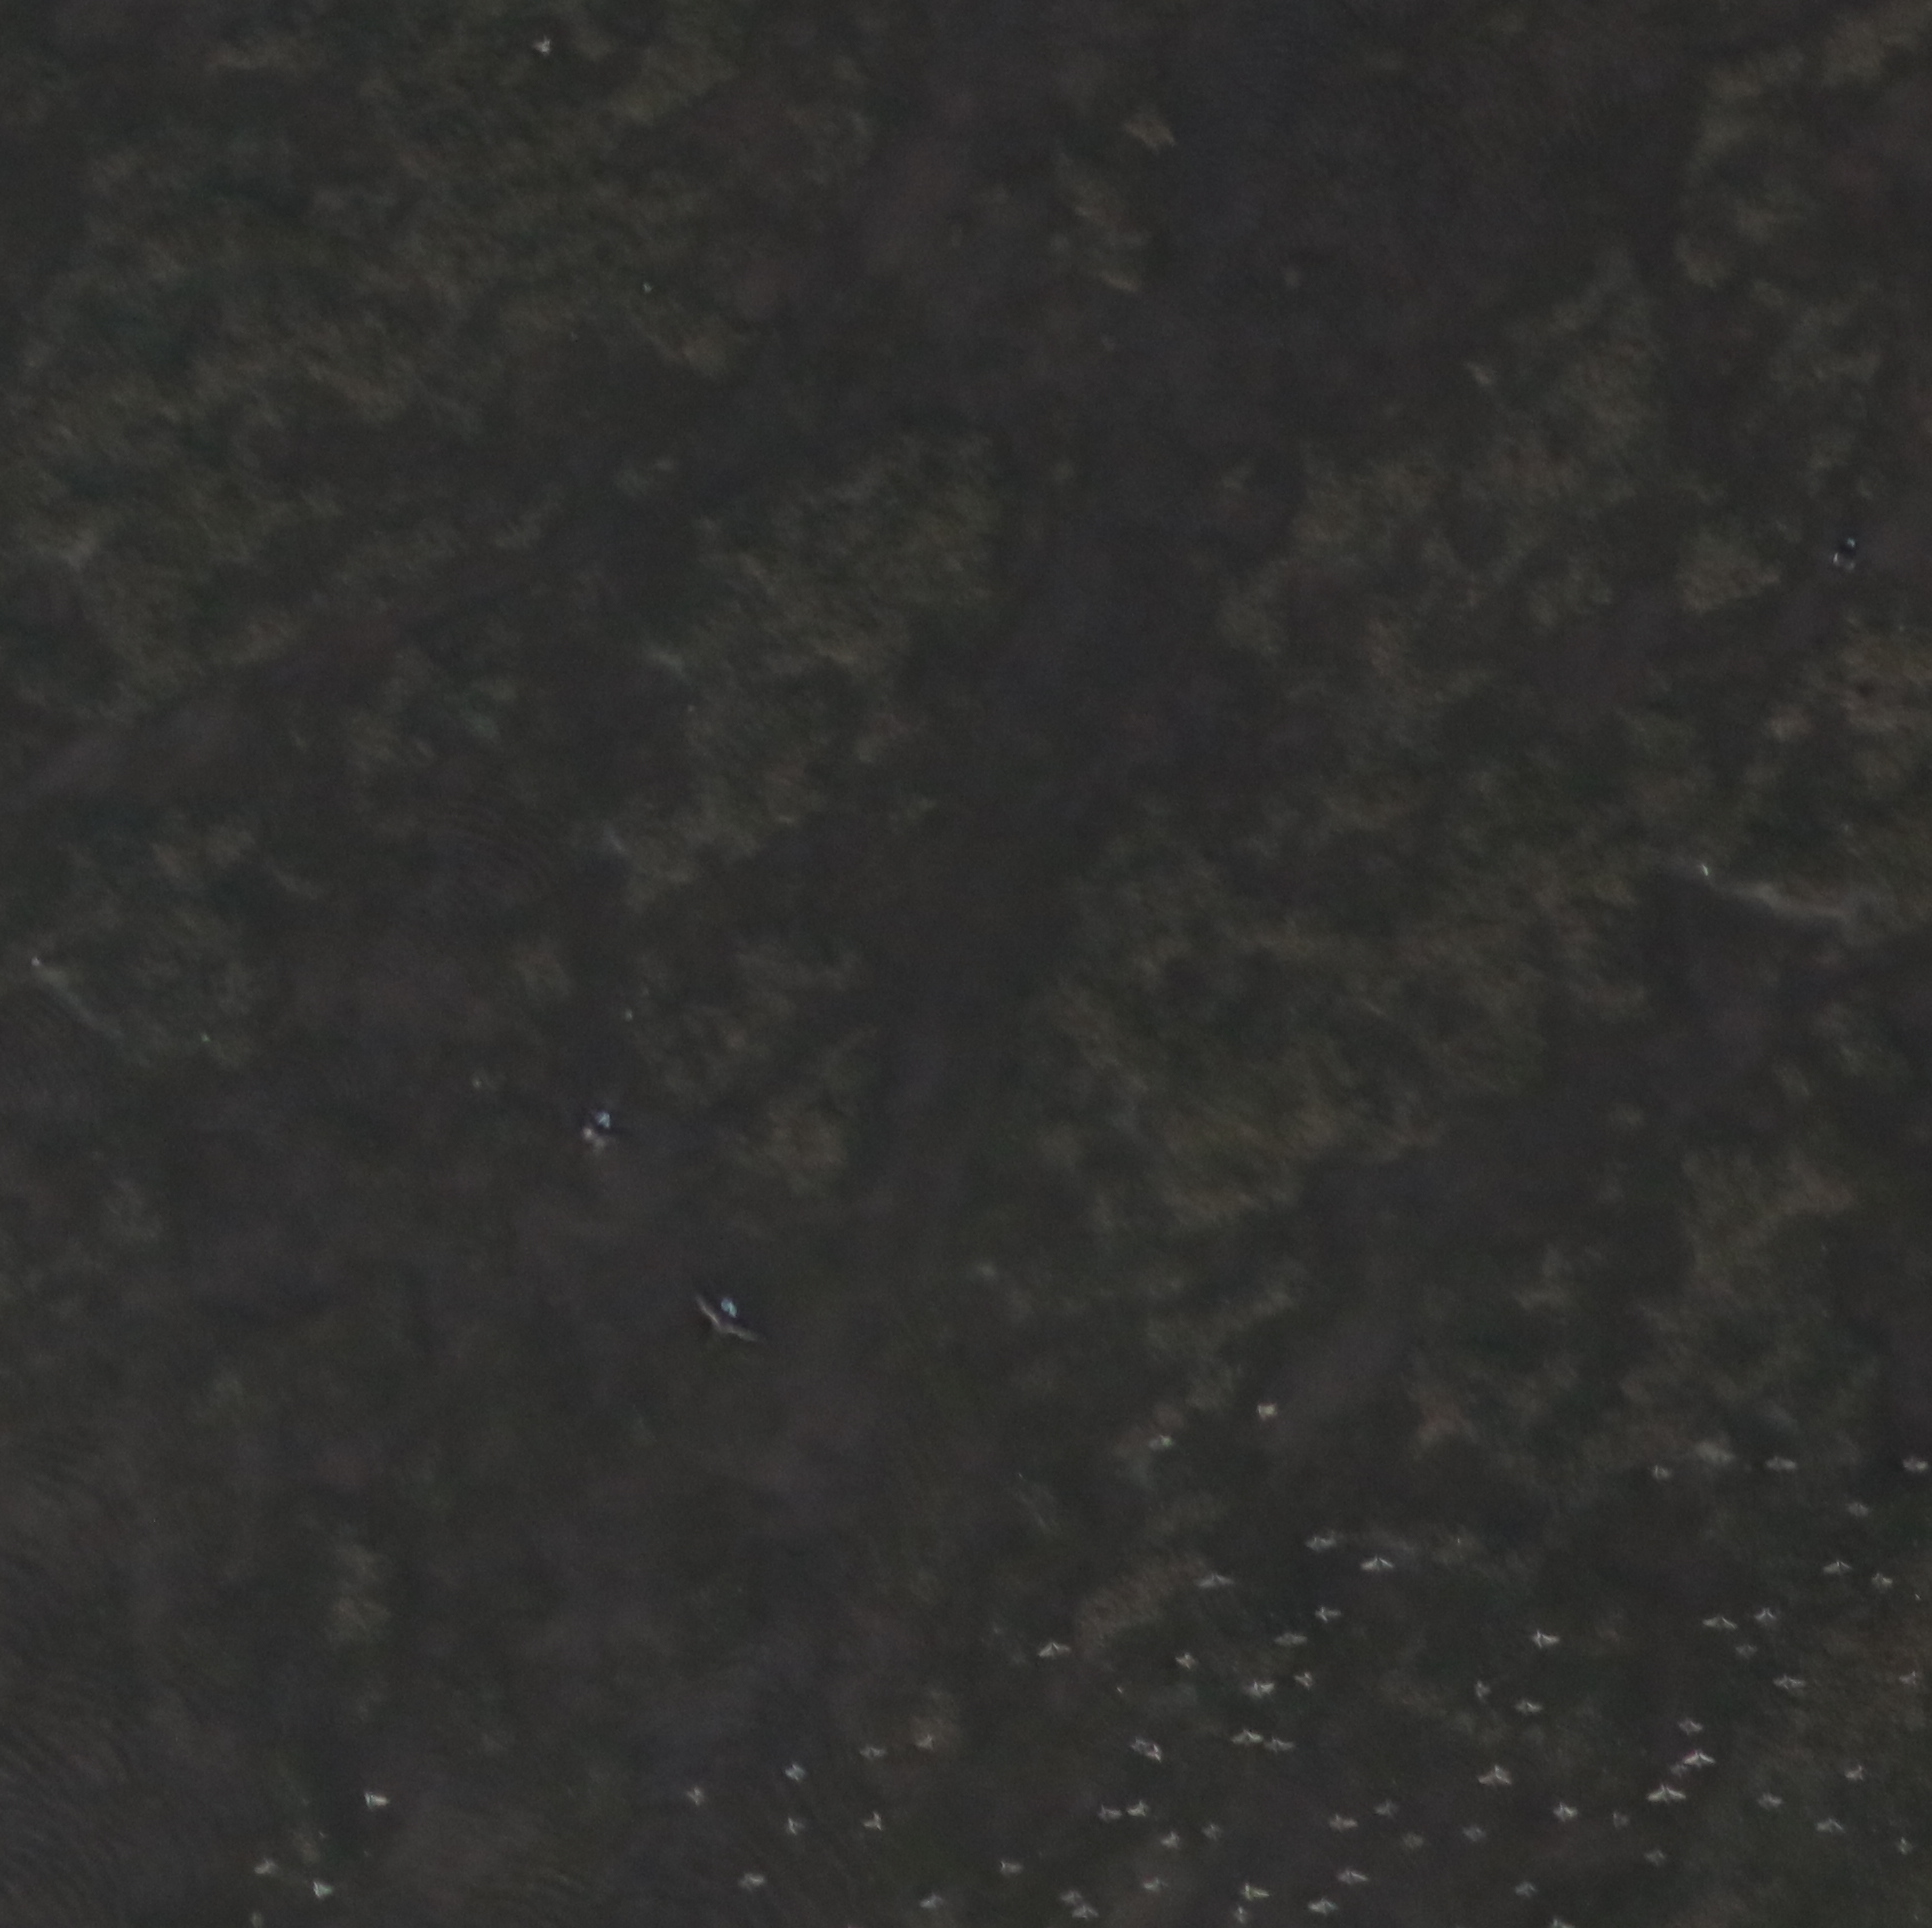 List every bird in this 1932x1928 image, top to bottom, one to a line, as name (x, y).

brant (1843, 556)
brant (598, 1129)
brant (722, 1326)
other bird (1264, 1412)
other bird (1165, 1443)
other bird (1905, 1465)
other bird (1663, 1467)
other bird (1780, 1474)
other bird (1857, 1509)
other bird (1316, 1545)
other bird (1372, 1558)
other bird (1886, 1571)
other bird (1218, 1572)
other bird (1838, 1572)
other bird (1769, 1611)
other bird (1330, 1612)
other bird (1710, 1615)
other bird (1276, 1636)
other bird (1545, 1640)
other bird (1050, 1647)
other bird (1749, 1654)
other bird (1180, 1665)
other bird (1309, 1679)
other bird (1922, 1679)
other bird (1254, 1683)
other bird (1482, 1688)
other bird (1800, 1689)
other bird (1528, 1702)
other bird (1696, 1722)
other bird (1247, 1738)
other bird (1278, 1742)
other bird (1155, 1746)
other bird (877, 1755)
other bird (1712, 1757)
other bird (1675, 1763)
other bird (792, 1771)
other bird (1494, 1778)
other bird (1852, 1779)
other bird (379, 1797)
other bird (1670, 1798)
other bird (704, 1799)
other bird (1763, 1805)
other bird (1142, 1807)
other bird (1374, 1808)
other bird (1103, 1811)
other bird (1563, 1816)
other bird (1613, 1817)
other bird (804, 1821)
other bird (875, 1826)
other bird (1830, 1828)
other bird (1326, 1830)
other bird (1221, 1831)
other bird (1907, 1839)
other bird (1411, 1842)
other bird (1467, 1843)
other bird (1167, 1844)
other bird (1660, 1862)
other bird (1002, 1864)
other bird (1058, 1876)
other bird (1348, 1876)
other bird (258, 1877)
other bird (755, 1877)
other bird (1248, 1881)
other bird (1150, 1884)
other bird (320, 1888)
other bird (1527, 1892)
other bird (1320, 1902)
other bird (922, 1904)
other bird (1235, 1905)
other bird (1091, 1913)